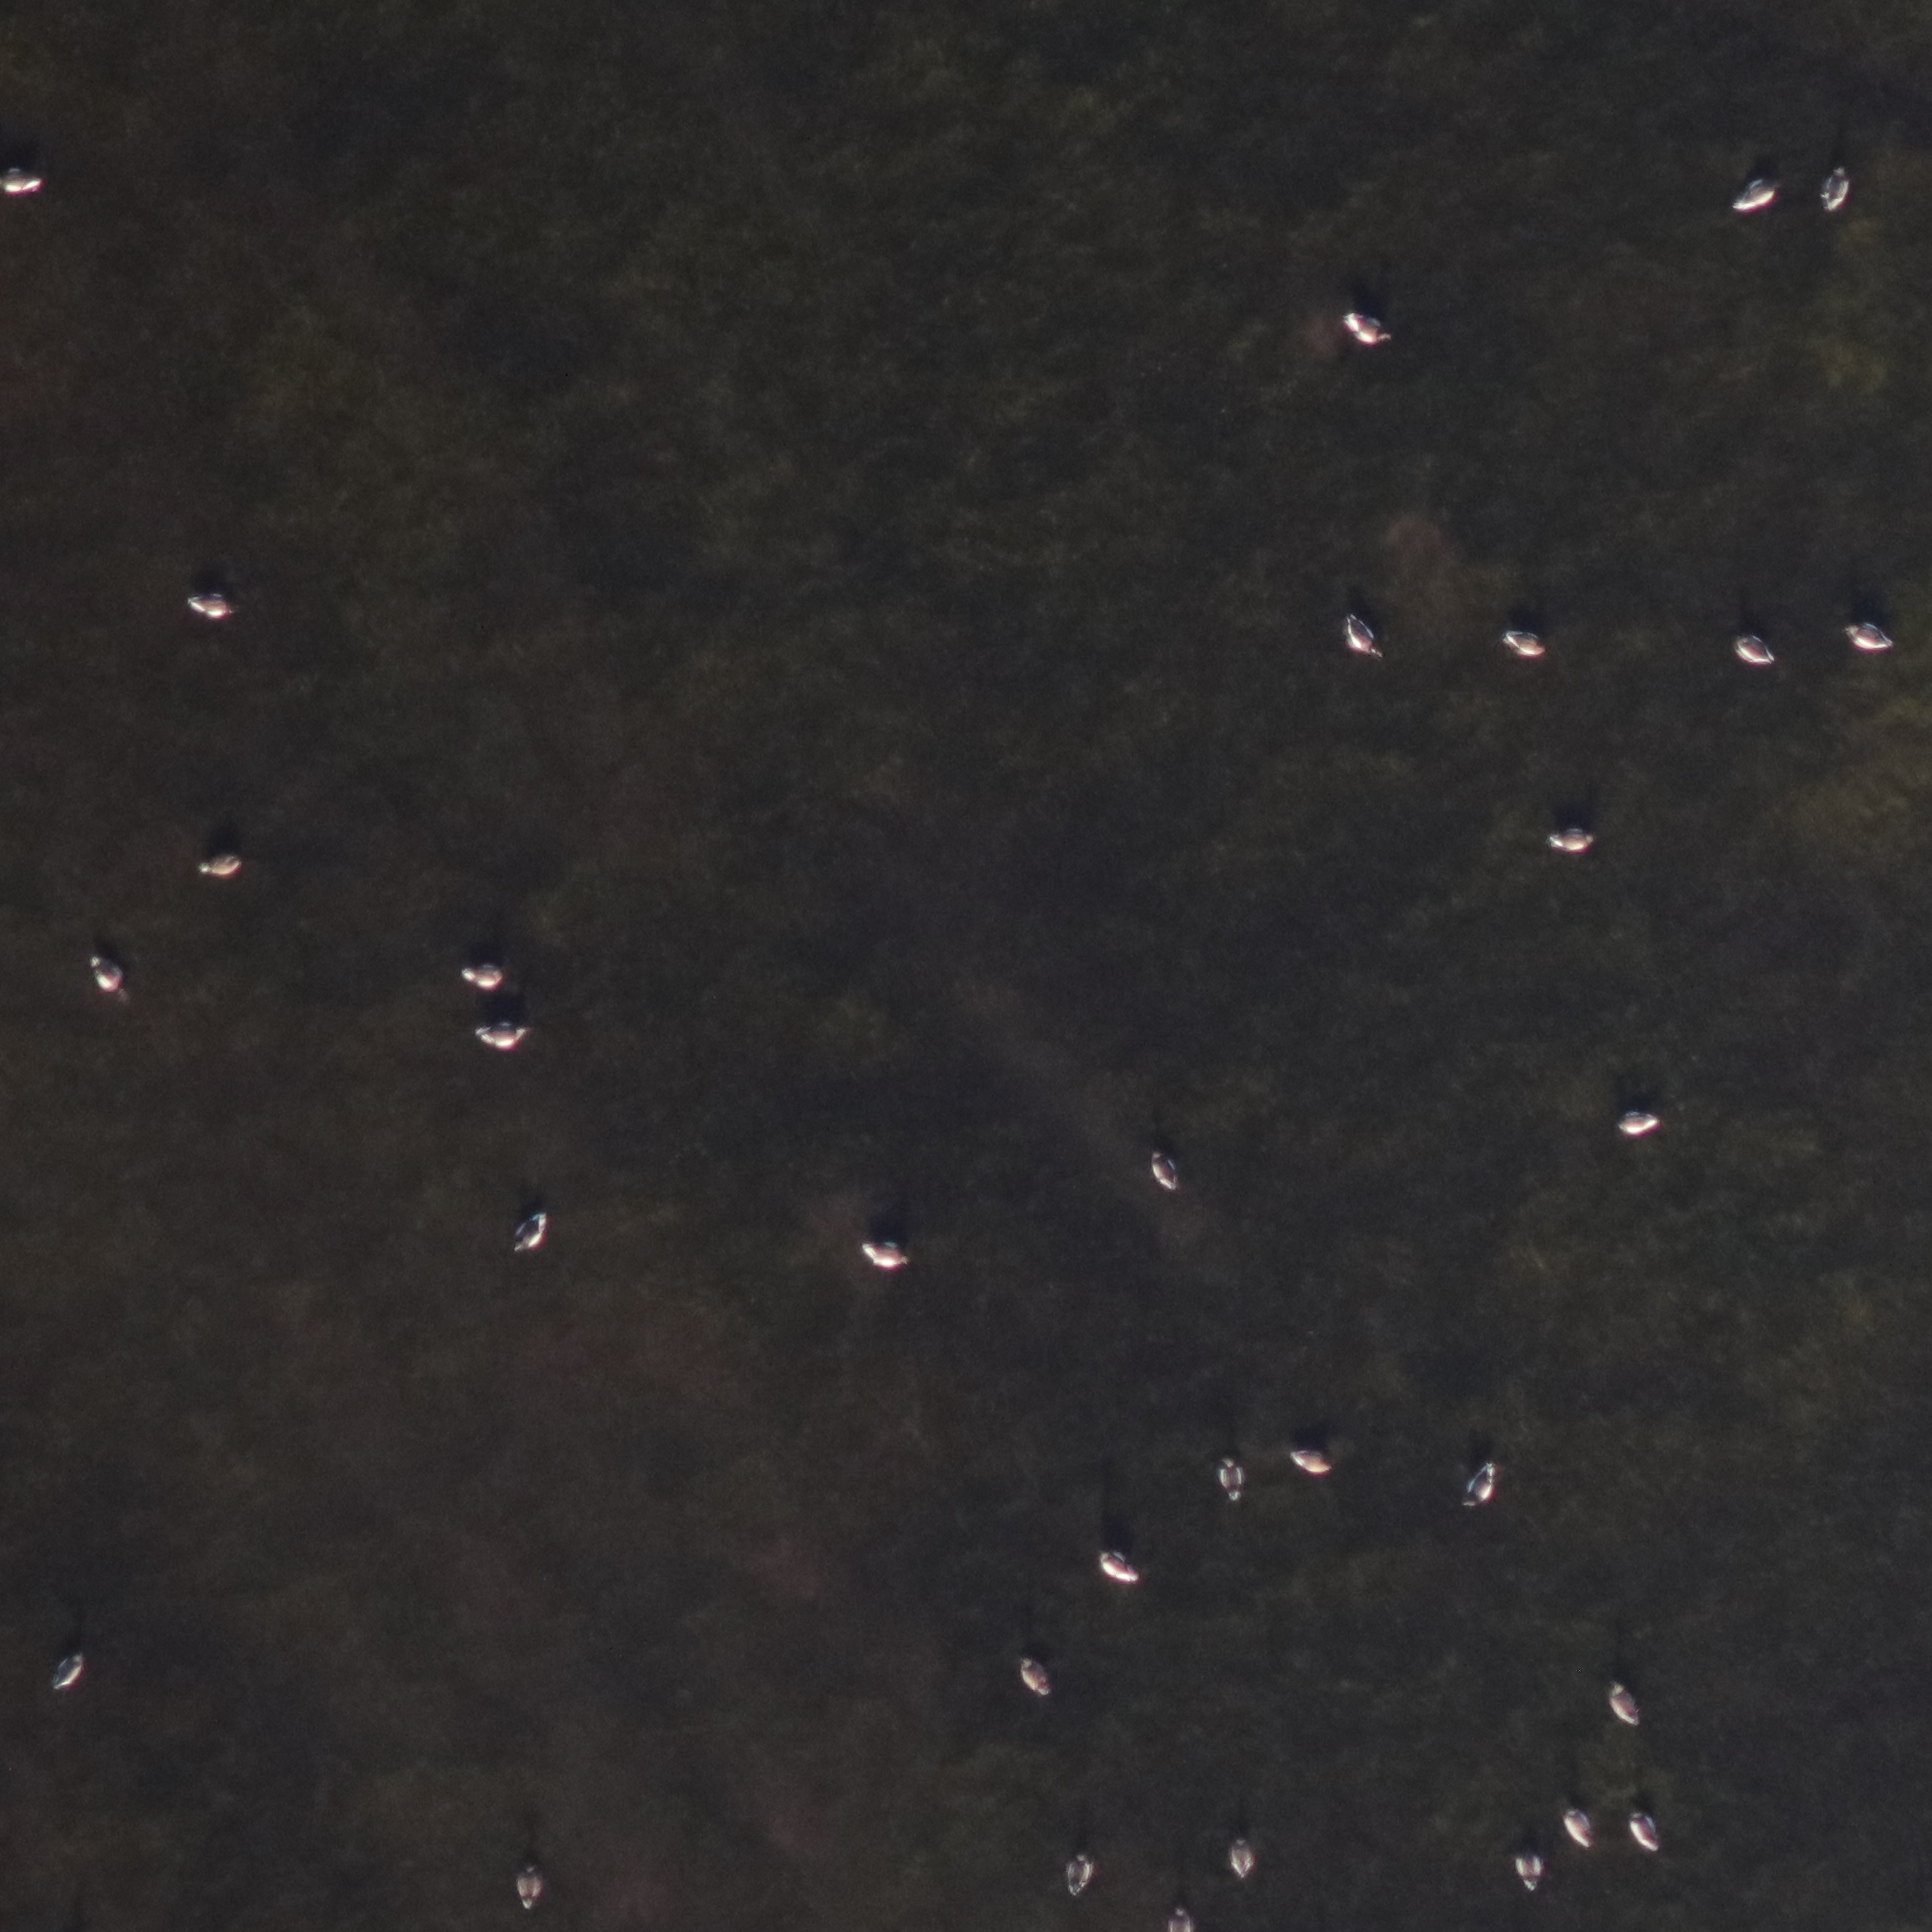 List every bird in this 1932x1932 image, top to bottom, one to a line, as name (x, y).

brant (21, 180)
brant (1835, 187)
brant (1757, 195)
brant (1365, 328)
brant (214, 604)
brant (1361, 635)
brant (1866, 635)
brant (1526, 645)
brant (1755, 649)
brant (1571, 838)
brant (223, 864)
brant (110, 976)
brant (486, 976)
brant (505, 1033)
brant (1638, 1122)
brant (1165, 1170)
brant (530, 1233)
brant (887, 1251)
brant (1309, 1457)
brant (1230, 1477)
brant (1480, 1483)
brant (1119, 1565)
brant (69, 1669)
brant (1036, 1675)
brant (1625, 1704)
brant (1580, 1824)
brant (1644, 1828)
brant (1241, 1856)
brant (1530, 1871)
brant (1078, 1873)
brant (530, 1885)
brant (1180, 1929)